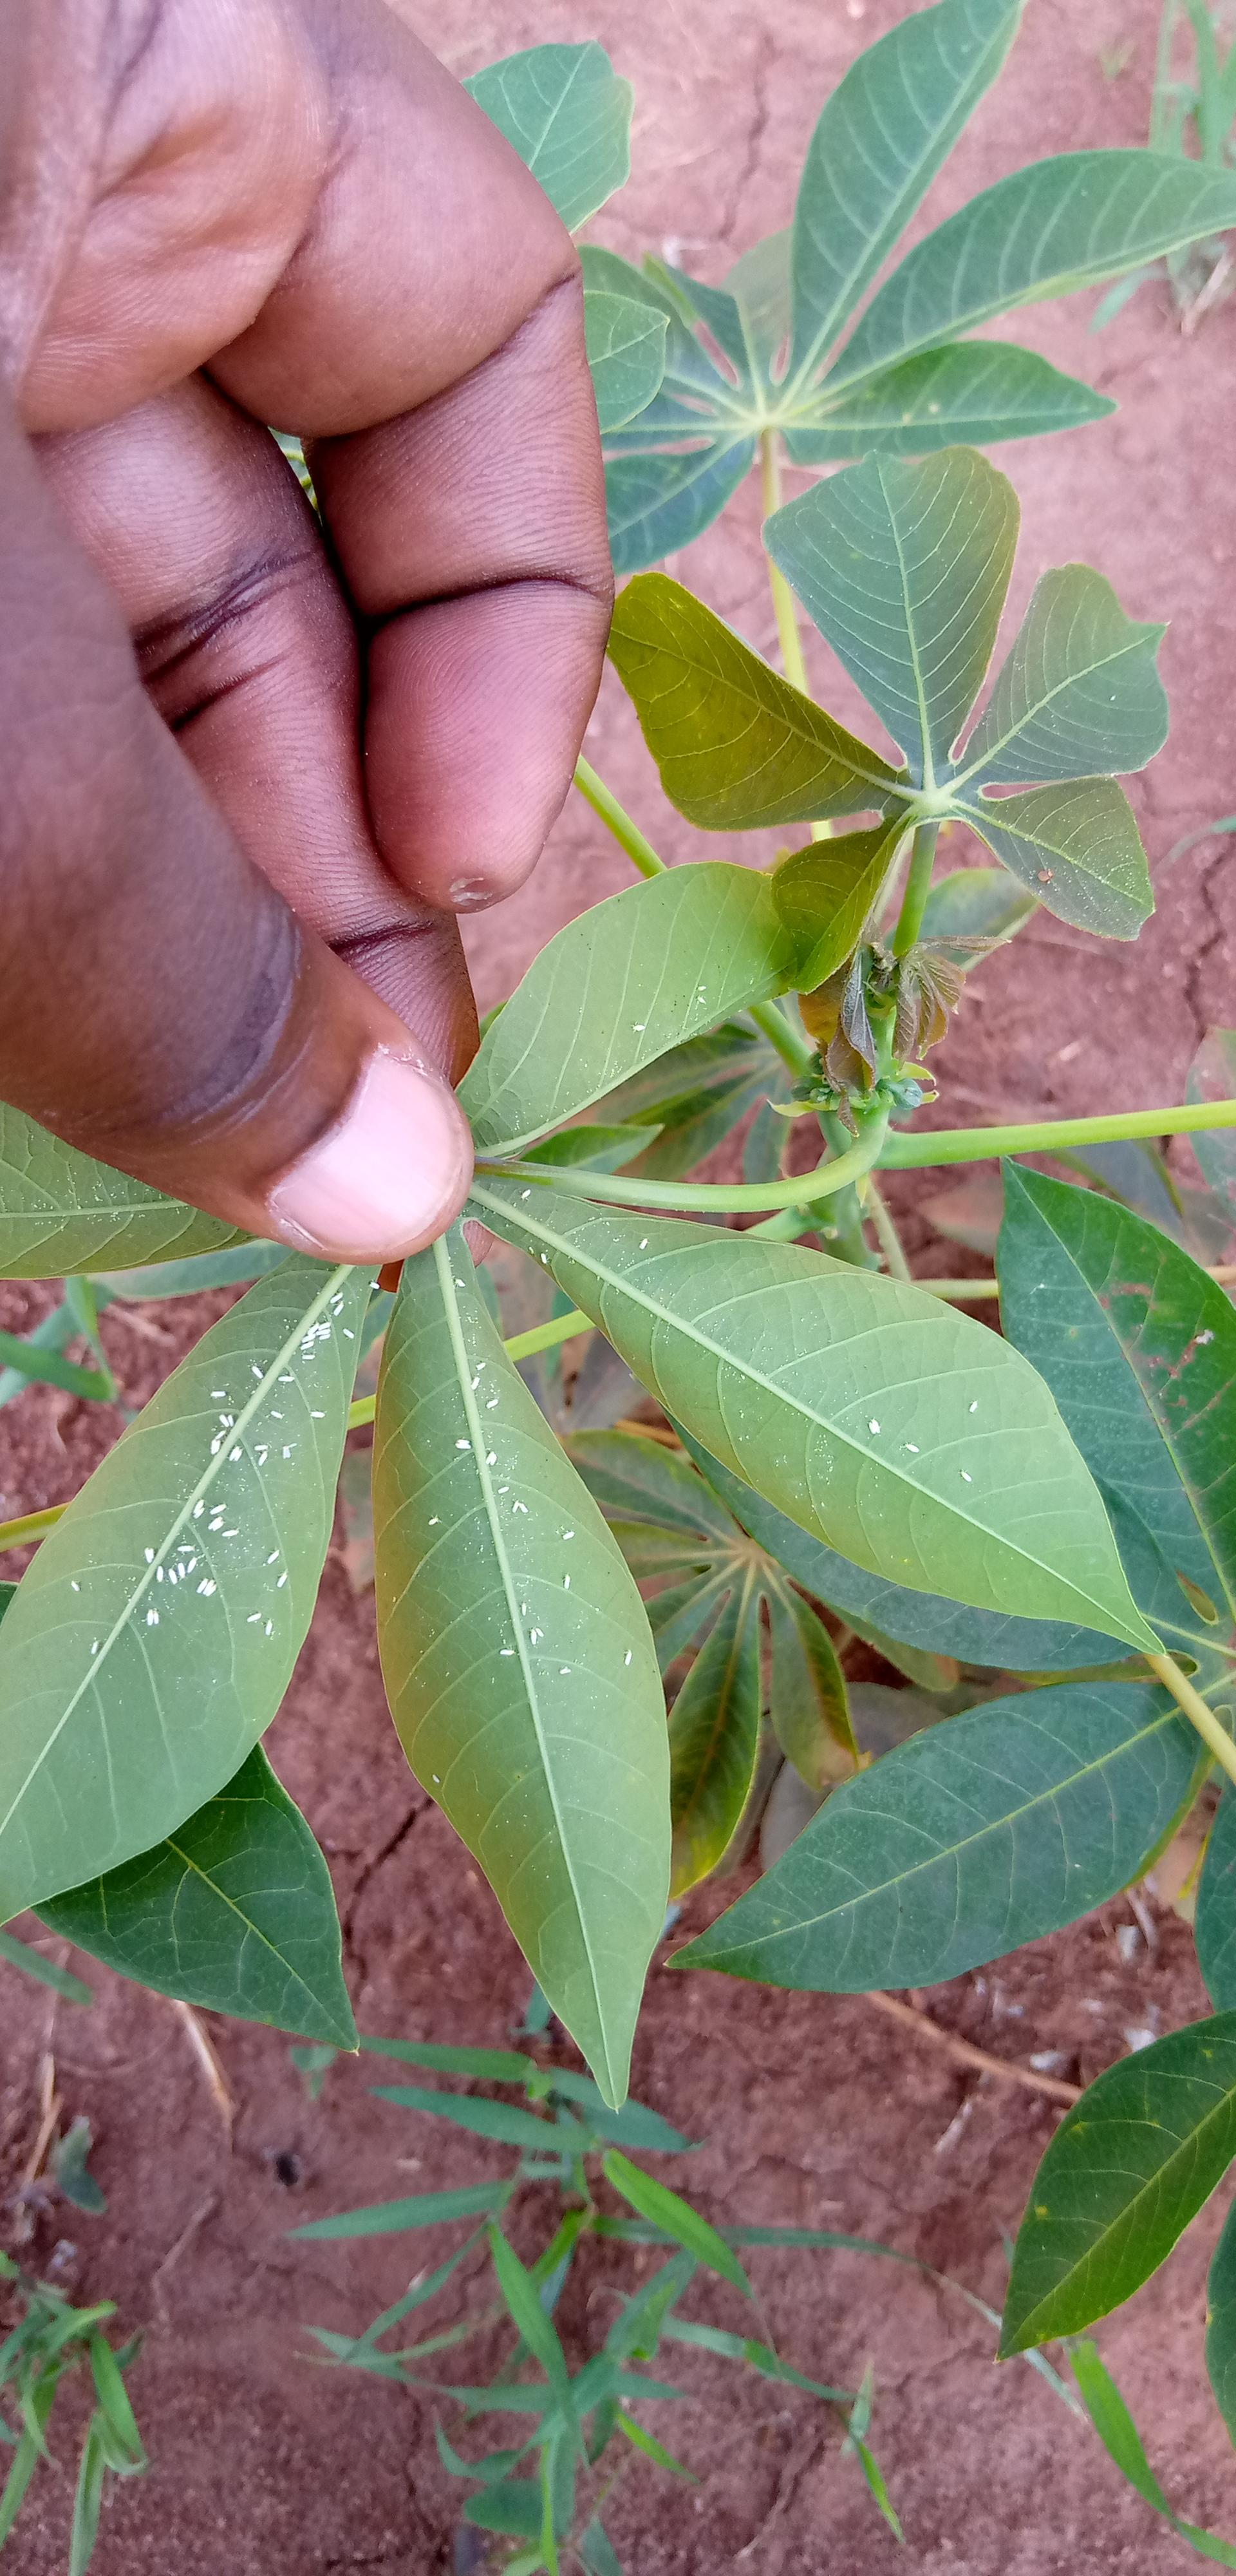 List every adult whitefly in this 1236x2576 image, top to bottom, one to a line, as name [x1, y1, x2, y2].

whitefly [696, 983, 708, 992]
whitefly [695, 994, 708, 1006]
whitefly [629, 1020, 647, 1034]
whitefly [519, 1188, 532, 1200]
whitefly [635, 1234, 650, 1251]
whitefly [539, 1251, 548, 1265]
whitefly [453, 1278, 466, 1291]
whitefly [368, 1280, 380, 1291]
whitefly [330, 1291, 344, 1305]
whitefly [332, 1298, 346, 1319]
whitefly [317, 1321, 332, 1331]
whitefly [306, 1322, 319, 1335]
whitefly [341, 1327, 355, 1341]
whitefly [316, 1328, 332, 1336]
whitefly [301, 1333, 316, 1343]
whitefly [318, 1334, 332, 1341]
whitefly [299, 1340, 315, 1350]
whitefly [301, 1353, 316, 1362]
whitefly [473, 1360, 488, 1372]
whitefly [250, 1364, 265, 1380]
whitefly [469, 1374, 482, 1391]
whitefly [276, 1374, 295, 1384]
whitefly [209, 1390, 227, 1399]
whitefly [968, 1396, 979, 1414]
whitefly [484, 1397, 500, 1410]
whitefly [267, 1408, 285, 1421]
whitefly [309, 1409, 328, 1420]
whitefly [227, 1412, 236, 1428]
whitefly [219, 1413, 229, 1428]
whitefly [870, 1417, 881, 1434]
whitefly [867, 1421, 876, 1435]
whitefly [214, 1428, 228, 1439]
whitefly [210, 1437, 216, 1455]
whitefly [456, 1438, 471, 1444]
whitefly [216, 1439, 221, 1454]
whitefly [903, 1441, 921, 1455]
whitefly [281, 1443, 294, 1461]
whitefly [252, 1443, 270, 1452]
whitefly [454, 1443, 472, 1450]
whitefly [228, 1444, 240, 1463]
whitefly [234, 1449, 243, 1462]
whitefly [257, 1450, 269, 1468]
whitefly [485, 1451, 496, 1465]
whitefly [490, 1454, 497, 1466]
whitefly [959, 1468, 973, 1483]
whitefly [495, 1482, 511, 1495]
whitefly [192, 1499, 205, 1515]
whitefly [510, 1499, 520, 1514]
whitefly [208, 1502, 227, 1517]
whitefly [519, 1502, 530, 1514]
whitefly [193, 1507, 205, 1519]
whitefly [207, 1515, 223, 1531]
whitefly [426, 1515, 443, 1528]
whitefly [212, 1520, 225, 1533]
whitefly [220, 1527, 241, 1539]
whitefly [559, 1529, 577, 1541]
whitefly [175, 1543, 197, 1553]
whitefly [144, 1546, 153, 1564]
whitefly [265, 1546, 283, 1565]
whitefly [149, 1547, 156, 1560]
whitefly [186, 1555, 198, 1574]
whitefly [176, 1560, 185, 1580]
whitefly [166, 1567, 178, 1586]
whitefly [276, 1569, 290, 1590]
whitefly [561, 1569, 572, 1591]
whitefly [195, 1577, 209, 1594]
whitefly [69, 1578, 82, 1593]
whitefly [202, 1578, 214, 1595]
whitefly [206, 1584, 217, 1598]
whitefly [520, 1600, 529, 1617]
whitefly [147, 1607, 153, 1626]
whitefly [153, 1609, 161, 1626]
whitefly [245, 1612, 263, 1625]
whitefly [264, 1616, 274, 1636]
whitefly [534, 1626, 546, 1638]
whitefly [530, 1627, 538, 1646]
whitefly [88, 1638, 100, 1656]
whitefly [497, 1646, 516, 1658]
whitefly [621, 1646, 635, 1669]
whitefly [556, 1665, 574, 1677]
whitefly [431, 1772, 442, 1785]